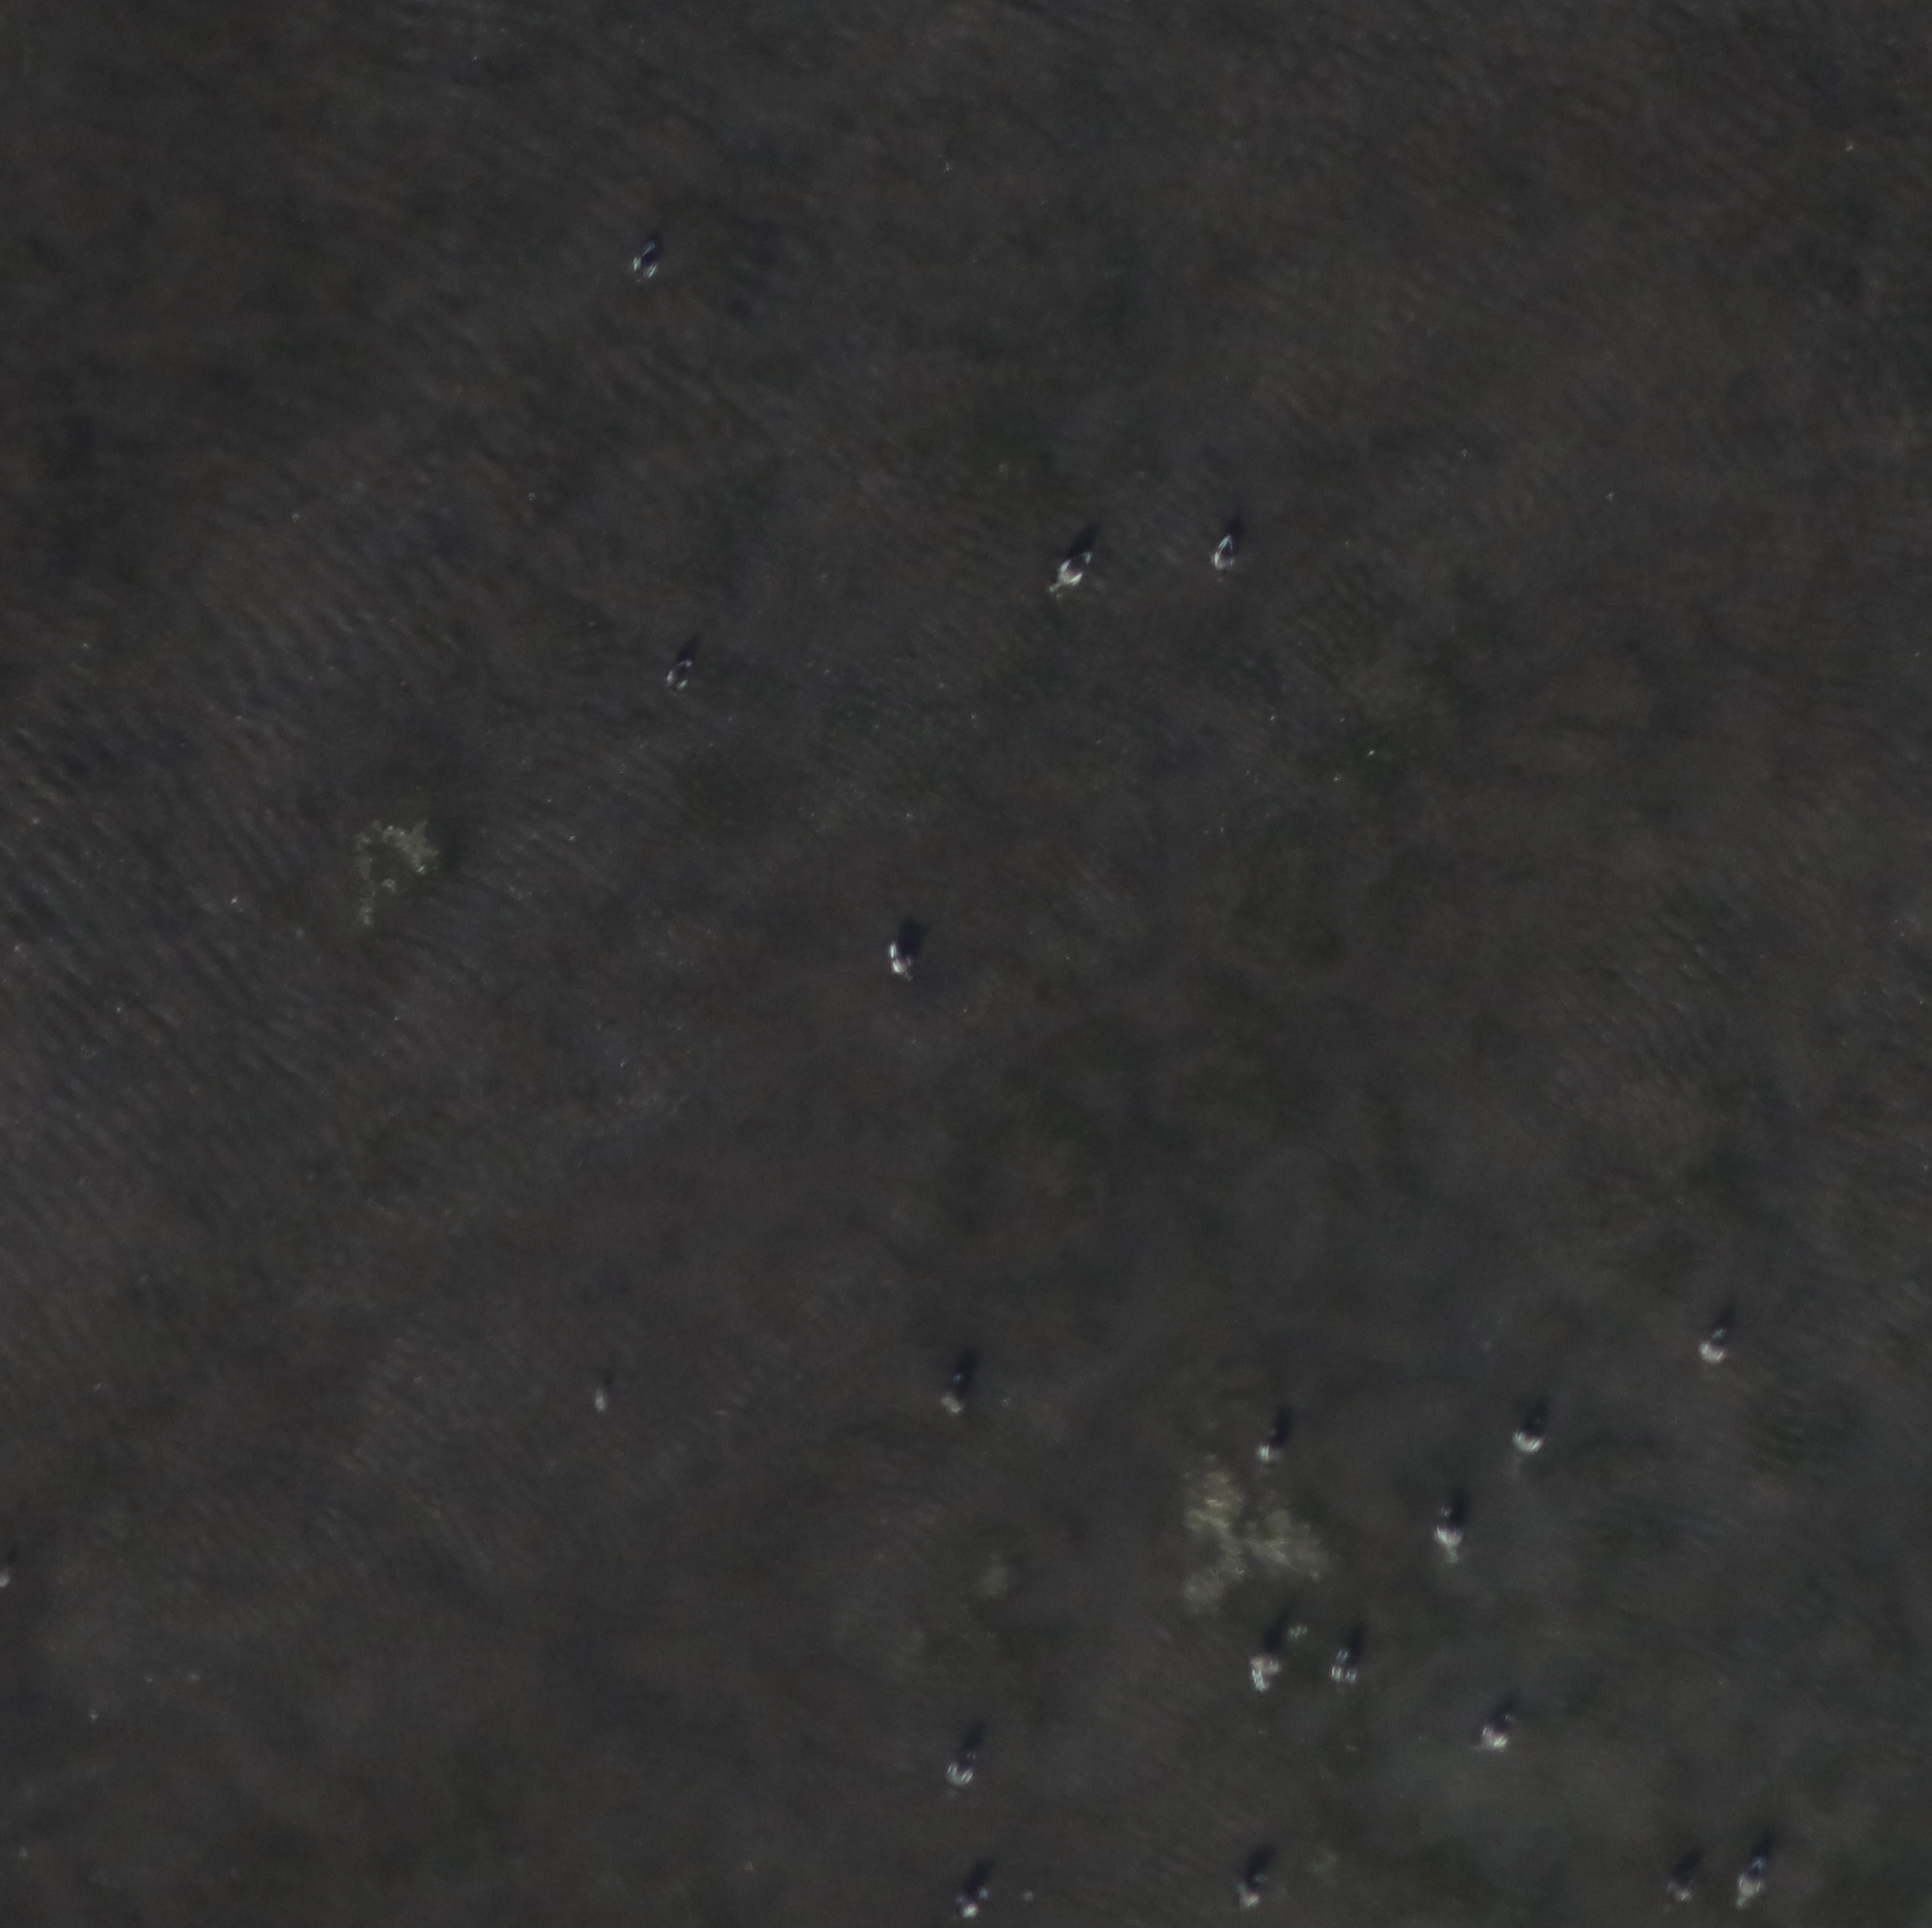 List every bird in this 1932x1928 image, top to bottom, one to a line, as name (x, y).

brant (645, 261)
brant (1227, 556)
brant (1074, 569)
brant (677, 672)
brant (902, 957)
brant (1711, 1348)
other bird (600, 1396)
brant (954, 1401)
brant (1533, 1427)
brant (1273, 1442)
brant (1449, 1537)
other bird (8, 1567)
brant (1265, 1671)
brant (1348, 1679)
brant (1494, 1735)
brant (967, 1765)
brant (1753, 1888)
brant (972, 1895)
brant (1249, 1895)
brant (1681, 1895)